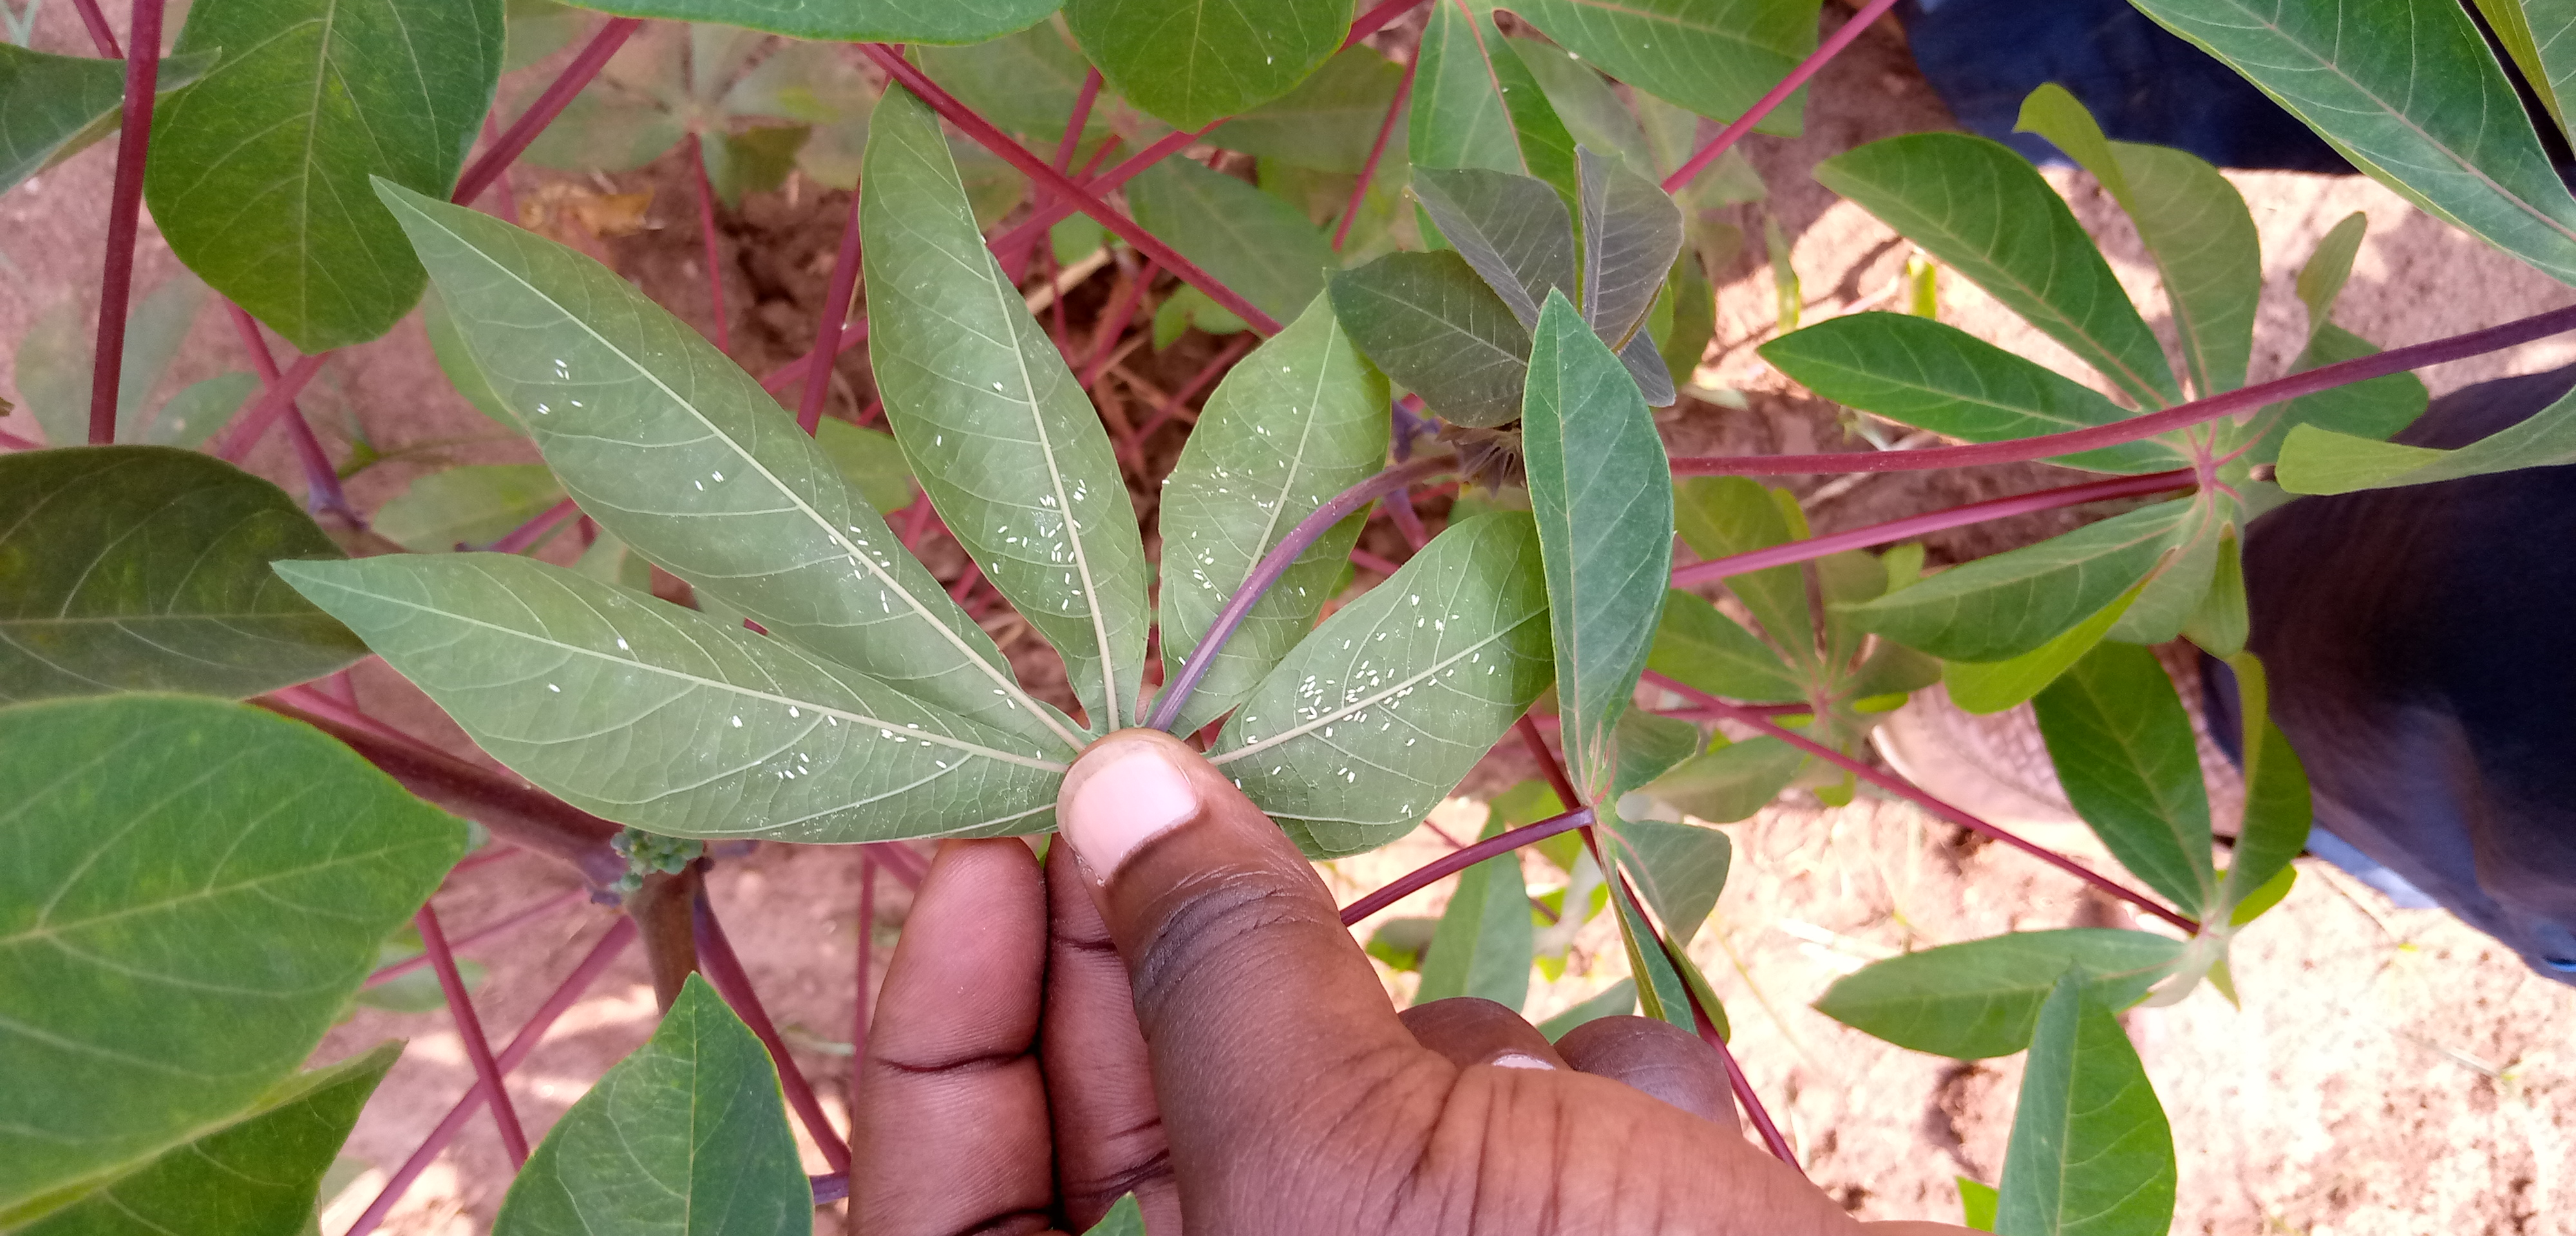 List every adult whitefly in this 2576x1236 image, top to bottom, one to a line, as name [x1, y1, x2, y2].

whitefly [979, 233, 989, 245]
whitefly [553, 357, 569, 367]
whitefly [1280, 364, 1293, 375]
whitefly [554, 367, 564, 380]
whitefly [563, 368, 572, 383]
whitefly [990, 380, 1005, 392]
whitefly [569, 397, 585, 409]
whitefly [538, 400, 552, 413]
whitefly [1290, 404, 1299, 417]
whitefly [535, 406, 548, 415]
whitefly [1220, 415, 1228, 426]
whitefly [1256, 423, 1264, 434]
whitefly [1264, 427, 1272, 437]
whitefly [933, 433, 946, 449]
whitefly [1277, 457, 1286, 469]
whitefly [1246, 467, 1254, 477]
whitefly [714, 469, 724, 482]
whitefly [1219, 469, 1229, 478]
whitefly [710, 471, 721, 483]
whitefly [1208, 471, 1217, 480]
whitefly [1078, 477, 1088, 489]
whitefly [693, 478, 706, 494]
whitefly [1159, 478, 1172, 485]
whitefly [1075, 485, 1088, 495]
whitefly [1217, 486, 1229, 494]
whitefly [1070, 489, 1084, 504]
whitefly [1045, 492, 1050, 505]
whitefly [1309, 492, 1321, 507]
whitefly [1037, 494, 1047, 508]
whitefly [1050, 494, 1057, 508]
whitefly [1267, 498, 1276, 510]
whitefly [1071, 516, 1084, 530]
whitefly [1054, 520, 1065, 534]
whitefly [995, 523, 1009, 534]
whitefly [848, 523, 863, 534]
whitefly [1037, 524, 1046, 538]
whitefly [1045, 527, 1057, 538]
whitefly [1189, 529, 1201, 540]
whitefly [827, 533, 841, 547]
whitefly [1020, 534, 1030, 549]
whitefly [1004, 536, 1018, 545]
whitefly [856, 537, 870, 547]
whitefly [1053, 540, 1066, 551]
whitefly [1204, 546, 1211, 555]
whitefly [871, 548, 885, 557]
whitefly [1049, 548, 1056, 563]
whitefly [1066, 549, 1076, 565]
whitefly [1056, 550, 1063, 563]
whitefly [1195, 550, 1204, 560]
whitefly [846, 552, 860, 568]
whitefly [1204, 556, 1217, 565]
whitefly [879, 558, 893, 569]
whitefly [990, 561, 1000, 575]
whitefly [853, 567, 864, 581]
whitefly [1189, 567, 1204, 574]
whitefly [1063, 570, 1074, 586]
whitefly [1192, 572, 1206, 581]
whitefly [1200, 581, 1214, 589]
whitefly [1296, 584, 1311, 599]
whitefly [877, 587, 888, 601]
whitefly [1069, 587, 1084, 597]
whitefly [1214, 590, 1224, 604]
whitefly [1411, 592, 1421, 610]
whitefly [1059, 595, 1071, 612]
whitefly [881, 600, 892, 615]
whitefly [1450, 612, 1461, 622]
whitefly [1416, 616, 1427, 629]
whitefly [1434, 617, 1439, 632]
whitefly [1439, 620, 1444, 633]
whitefly [1374, 630, 1388, 644]
whitefly [616, 637, 624, 650]
whitefly [1341, 637, 1352, 653]
whitefly [621, 638, 629, 651]
whitefly [1468, 650, 1481, 666]
whitefly [1175, 654, 1189, 668]
whitefly [1359, 660, 1370, 669]
whitefly [1486, 662, 1498, 677]
whitefly [1386, 666, 1397, 680]
whitefly [1445, 668, 1455, 679]
whitefly [1356, 669, 1365, 680]
whitefly [1365, 669, 1378, 677]
whitefly [1305, 673, 1318, 682]
whitefly [1370, 675, 1378, 686]
whitefly [1325, 677, 1336, 686]
whitefly [1427, 677, 1439, 687]
whitefly [1374, 679, 1380, 687]
whitefly [1307, 680, 1317, 690]
whitefly [545, 680, 563, 695]
whitefly [1299, 682, 1309, 692]
whitefly [1356, 685, 1366, 693]
whitefly [992, 686, 1007, 696]
whitefly [1406, 686, 1414, 697]
whitefly [1347, 689, 1356, 694]
whitefly [1397, 689, 1406, 698]
whitefly [1345, 693, 1355, 700]
whitefly [1313, 694, 1323, 707]
whitefly [1005, 696, 1016, 710]
whitefly [1384, 697, 1394, 704]
whitefly [1348, 697, 1360, 704]
whitefly [1392, 700, 1400, 709]
whitefly [785, 701, 804, 722]
whitefly [1307, 703, 1320, 716]
whitefly [1320, 704, 1334, 715]
whitefly [1295, 706, 1309, 715]
whitefly [1353, 710, 1361, 722]
whitefly [826, 713, 839, 727]
whitefly [1359, 713, 1369, 724]
whitefly [1305, 713, 1318, 720]
whitefly [1341, 713, 1354, 722]
whitefly [732, 714, 743, 727]
whitefly [1245, 715, 1258, 724]
whitefly [732, 717, 739, 728]
whitefly [904, 721, 920, 731]
whitefly [1379, 721, 1392, 734]
whitefly [1322, 725, 1336, 739]
whitefly [879, 726, 893, 733]
whitefly [880, 731, 891, 740]
whitefly [894, 733, 909, 745]
whitefly [1245, 734, 1258, 740]
whitefly [1404, 734, 1420, 749]
whitefly [917, 738, 935, 751]
whitefly [1245, 740, 1258, 745]
whitefly [1034, 747, 1045, 763]
whitefly [797, 751, 813, 765]
whitefly [933, 756, 950, 771]
whitefly [794, 762, 810, 776]
whitefly [1269, 765, 1285, 778]
whitefly [1336, 765, 1350, 778]
whitefly [784, 767, 796, 780]
whitefly [776, 768, 786, 780]
whitefly [1233, 776, 1246, 791]
whitefly [1401, 803, 1410, 814]
whitefly [1407, 808, 1414, 821]